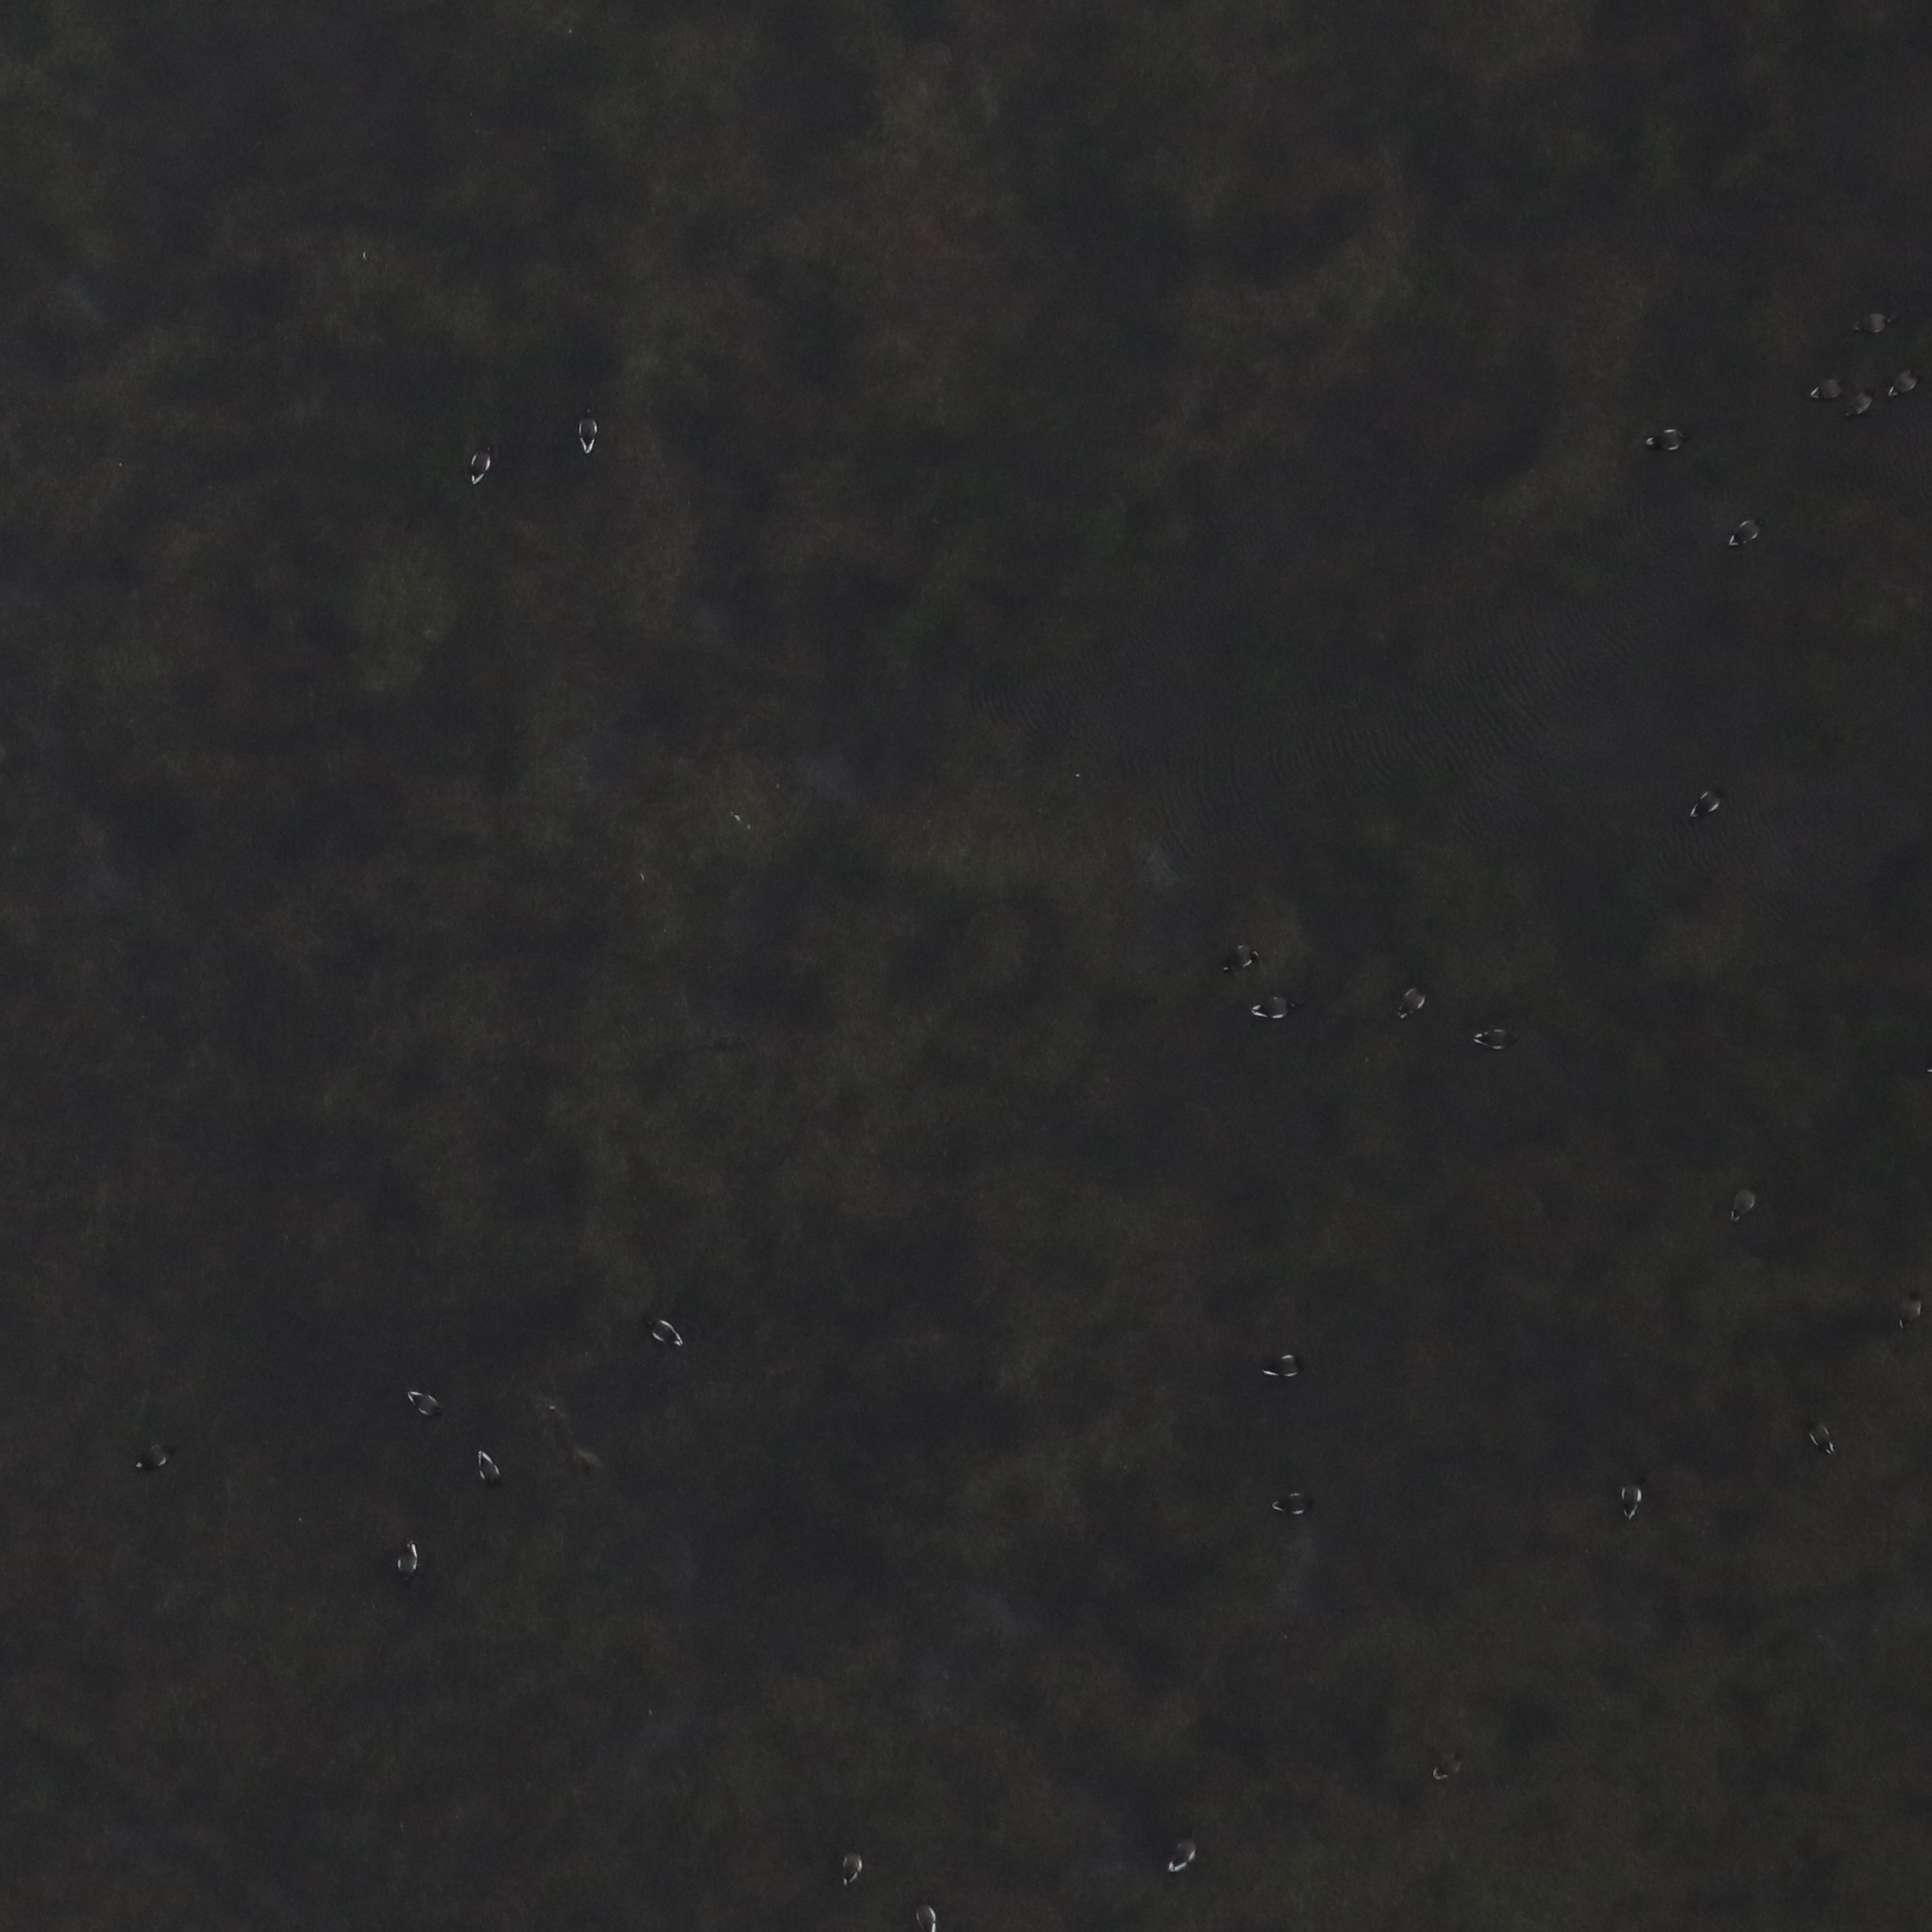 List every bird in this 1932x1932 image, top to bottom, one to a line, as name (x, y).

brant (1876, 323)
brant (1902, 380)
brant (1833, 387)
brant (1864, 399)
brant (588, 431)
brant (1666, 440)
brant (480, 465)
brant (1745, 533)
brant (1711, 801)
brant (1243, 955)
brant (1412, 999)
brant (1276, 1008)
brant (1493, 1040)
brant (1743, 1202)
brant (1914, 1312)
brant (666, 1334)
brant (1282, 1367)
brant (426, 1404)
brant (1815, 1432)
brant (153, 1456)
brant (487, 1471)
brant (1631, 1500)
brant (1293, 1507)
brant (409, 1561)
brant (1449, 1764)
brant (1182, 1854)
brant (852, 1867)
brant (927, 1917)